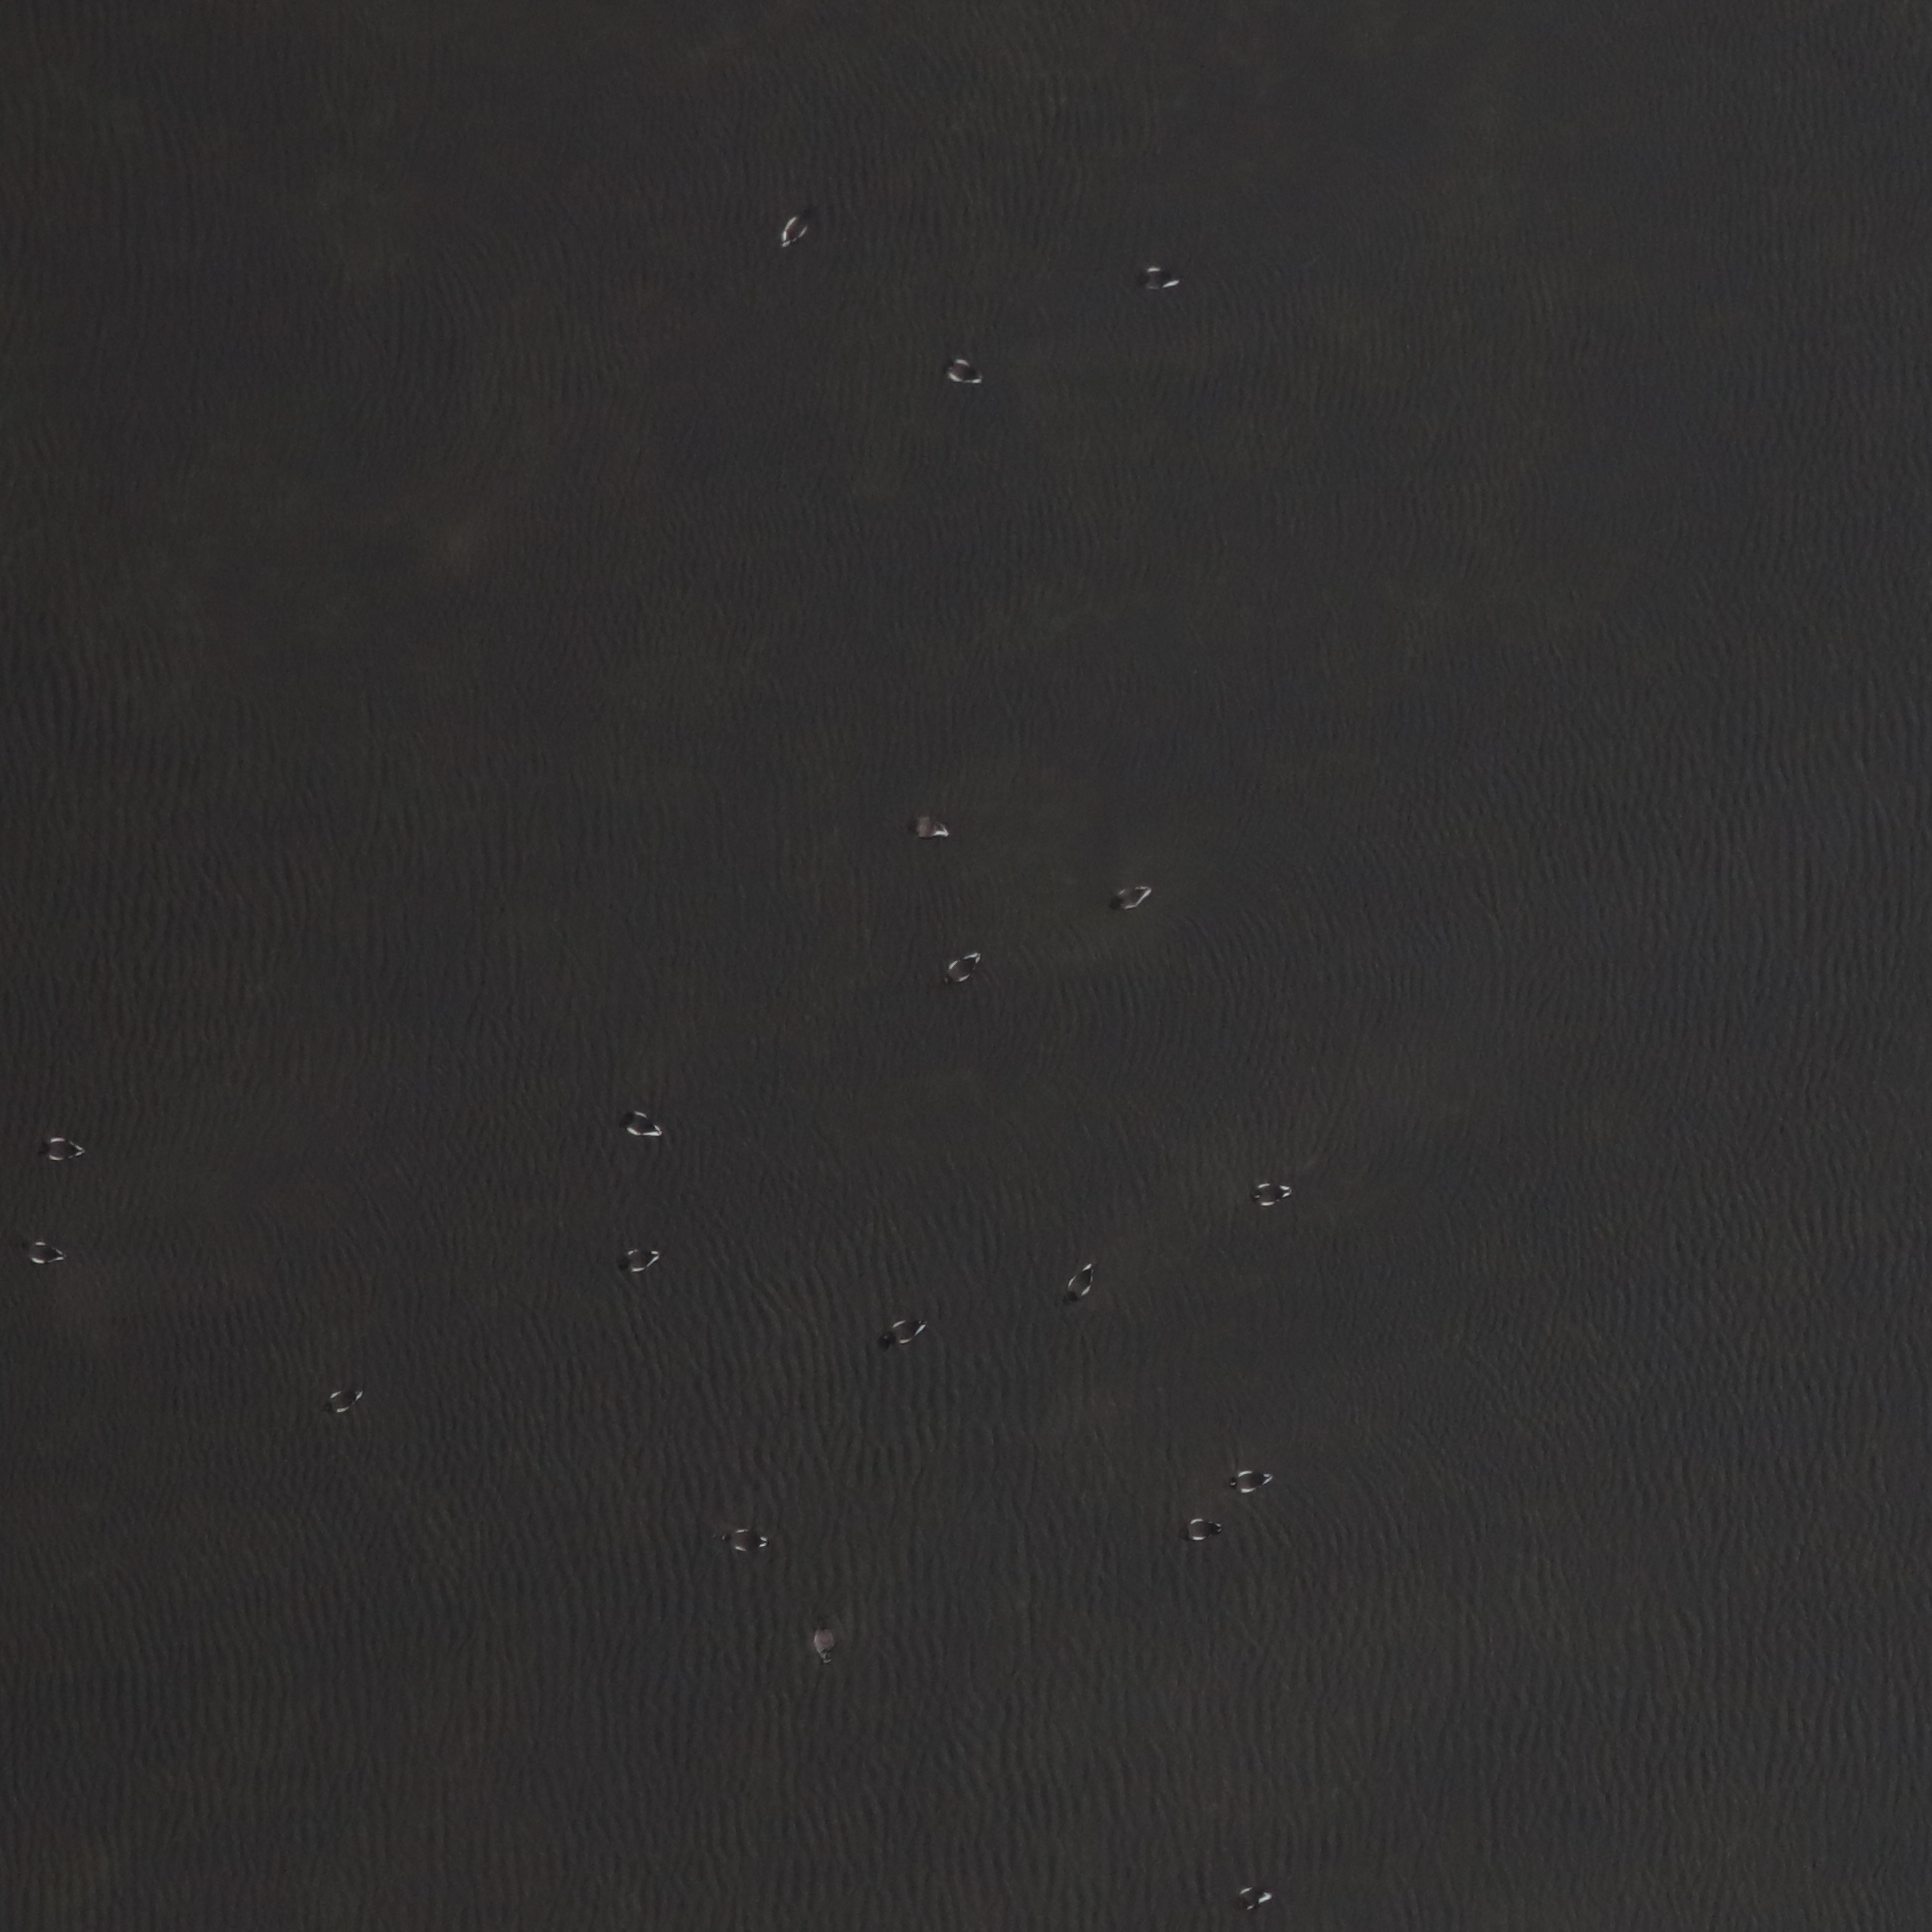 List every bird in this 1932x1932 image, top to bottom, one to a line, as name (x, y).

brant (797, 229)
brant (1156, 278)
brant (963, 370)
brant (931, 827)
brant (1129, 897)
brant (963, 968)
brant (643, 1124)
brant (59, 1149)
brant (1269, 1193)
brant (46, 1254)
brant (641, 1261)
brant (1082, 1281)
brant (905, 1329)
brant (344, 1400)
brant (1247, 1479)
brant (1200, 1531)
brant (744, 1538)
brant (824, 1642)
brant (1252, 1896)